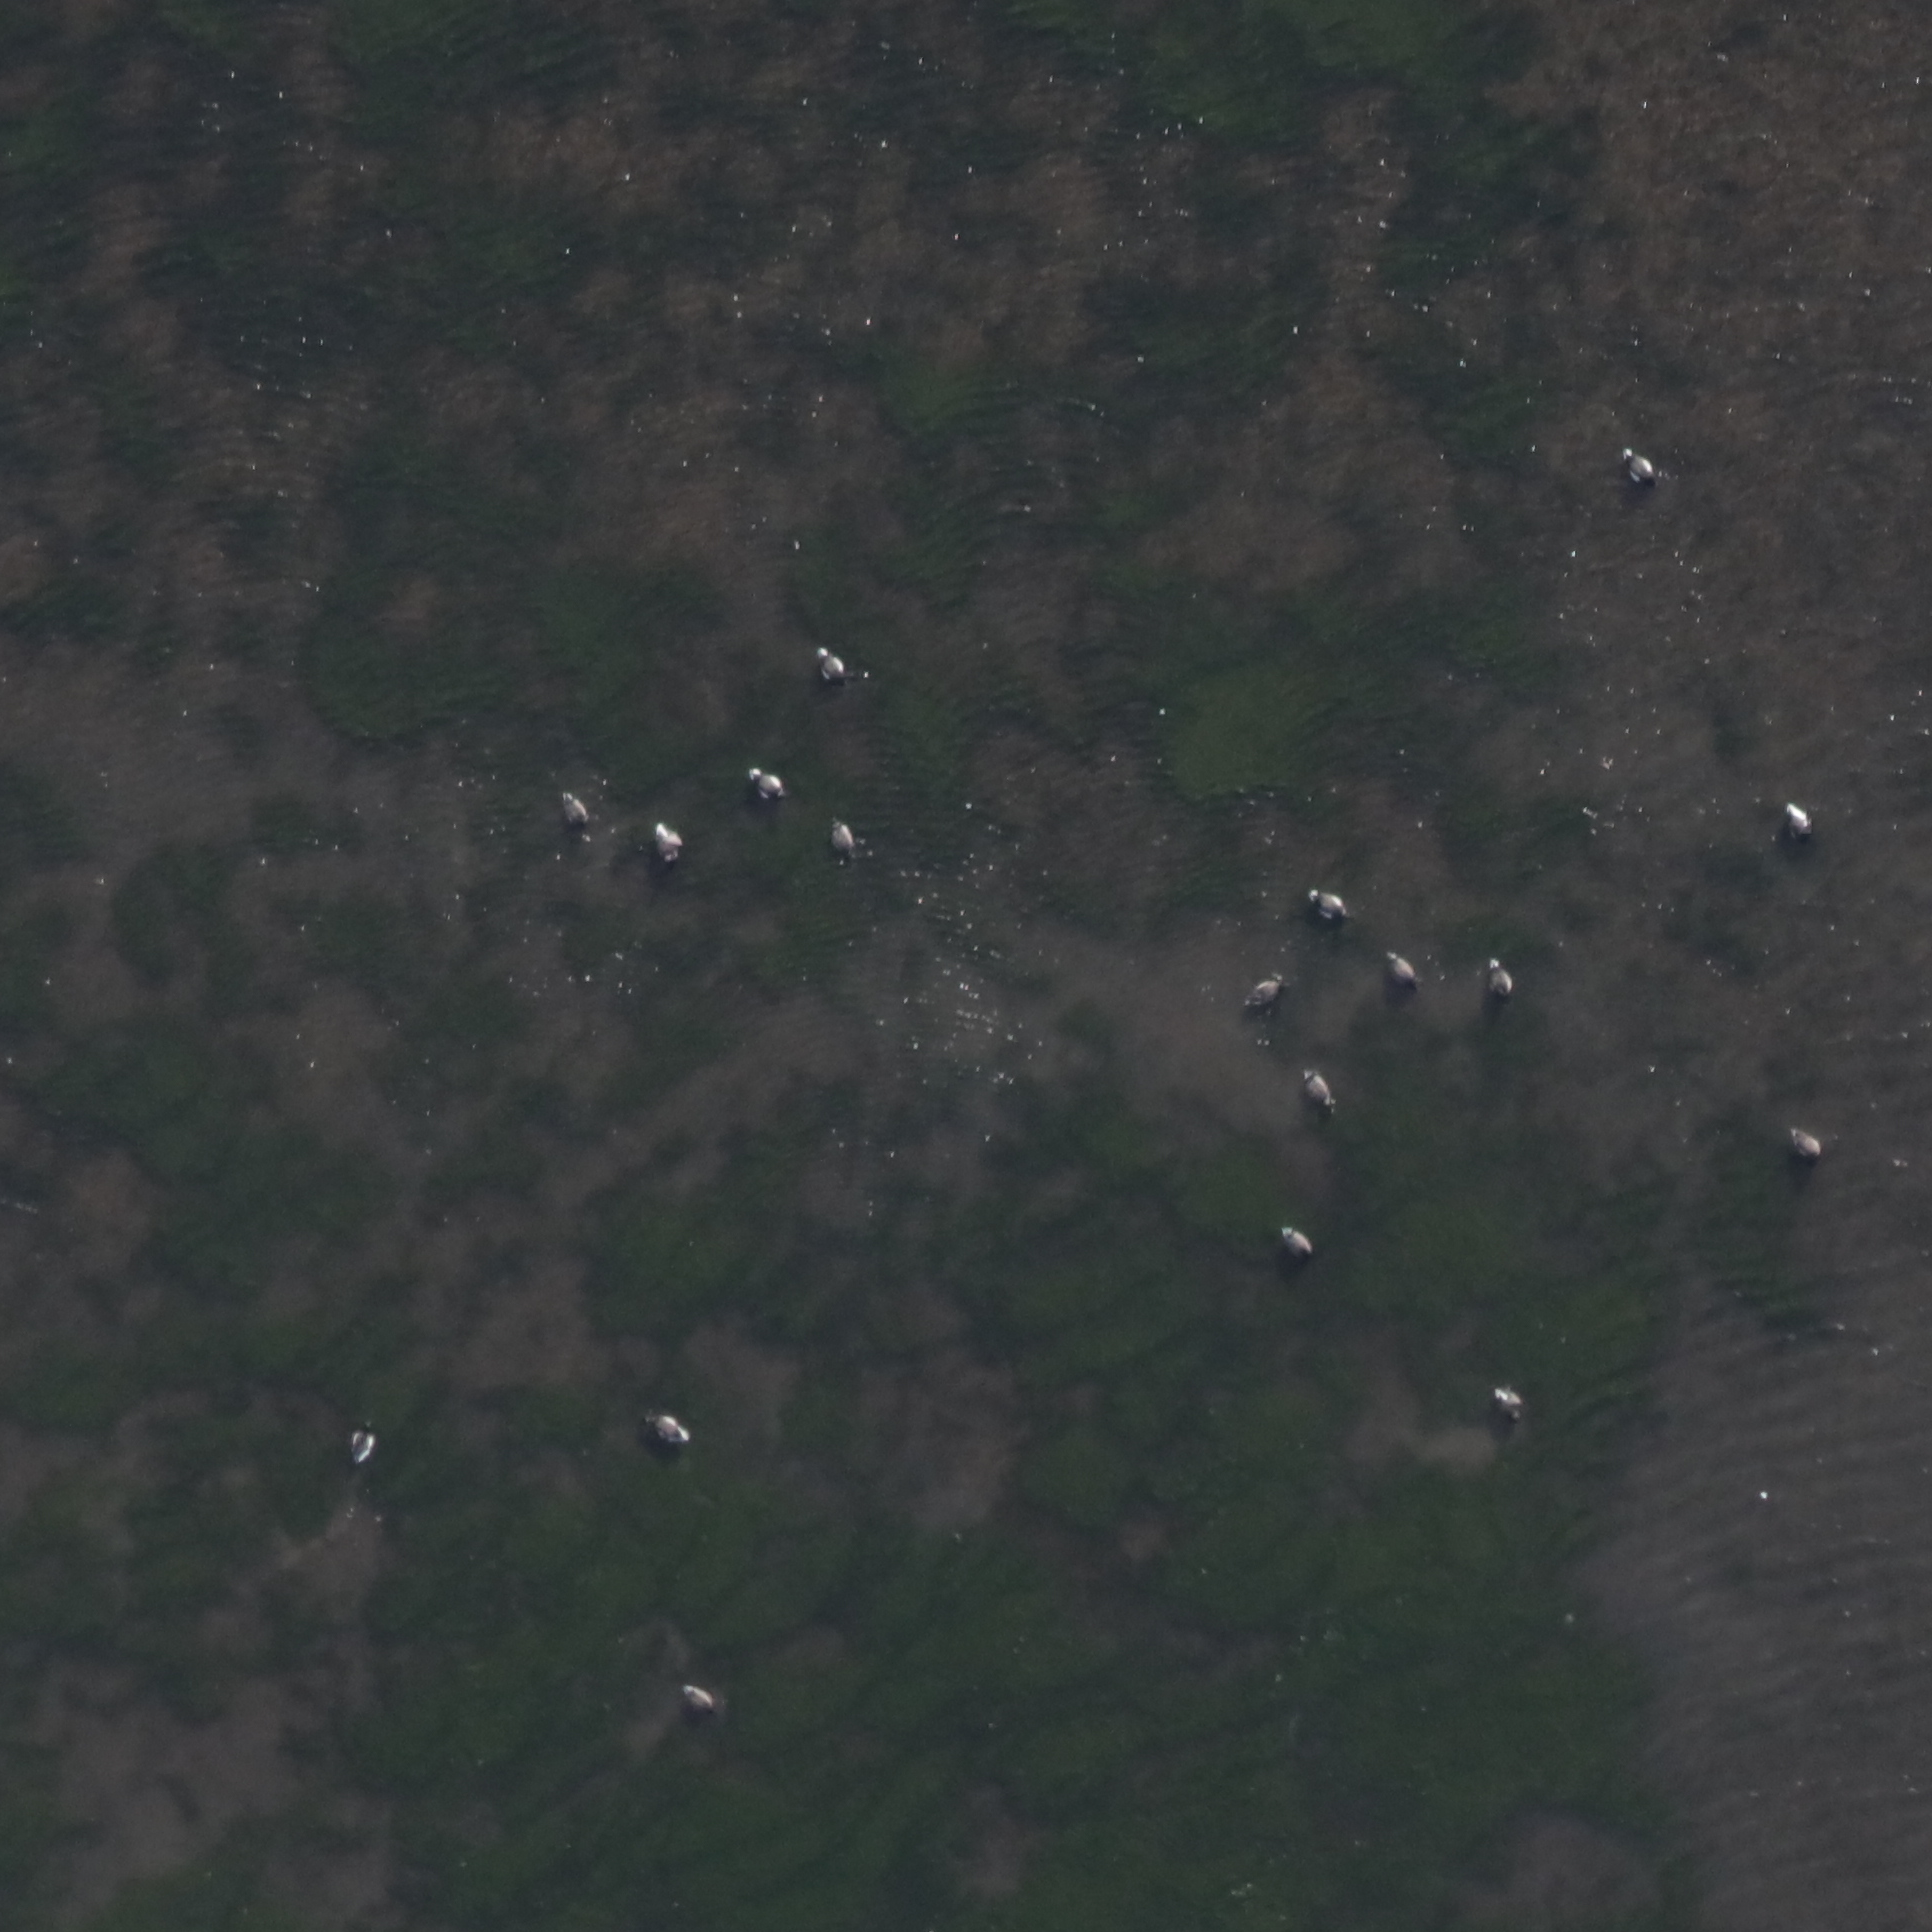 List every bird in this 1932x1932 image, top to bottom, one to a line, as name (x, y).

brant (1640, 469)
brant (835, 668)
brant (769, 787)
brant (573, 811)
brant (1797, 822)
brant (845, 841)
brant (669, 848)
brant (1328, 907)
brant (1401, 971)
brant (1498, 981)
brant (1265, 992)
brant (1318, 1091)
brant (1806, 1143)
brant (1296, 1242)
brant (1509, 1407)
brant (669, 1429)
brant (362, 1444)
brant (703, 1700)